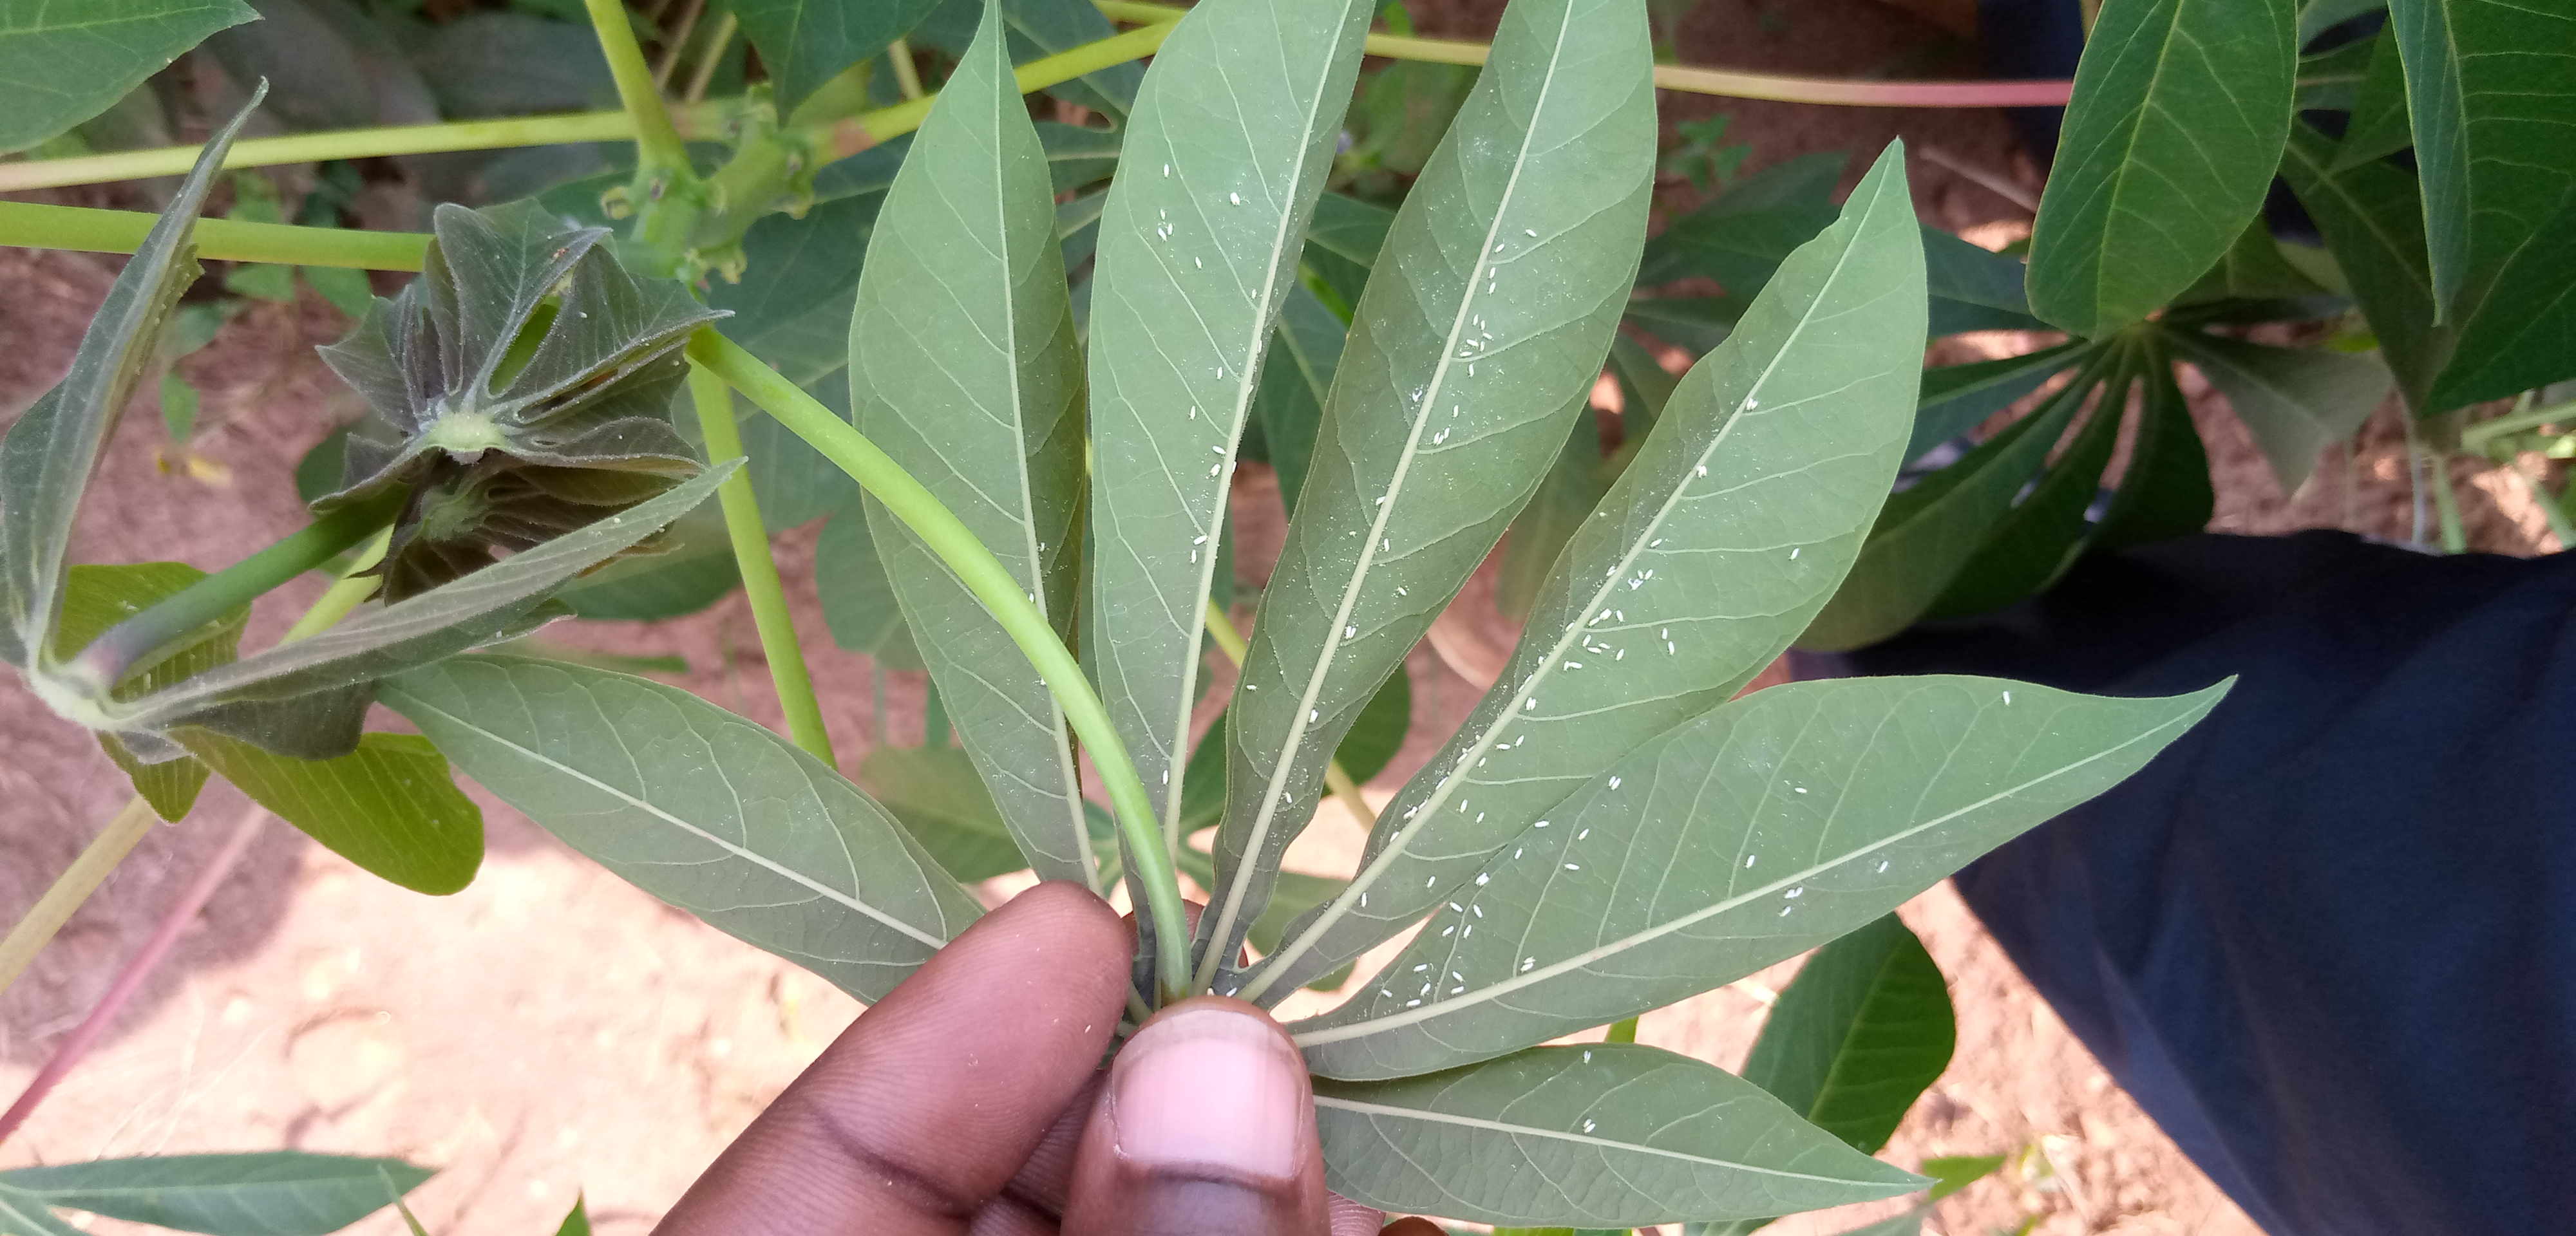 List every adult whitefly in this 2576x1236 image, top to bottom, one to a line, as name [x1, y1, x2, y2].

whitefly [1162, 160, 1173, 180]
whitefly [1226, 189, 1244, 208]
whitefly [1158, 205, 1168, 222]
whitefly [1166, 221, 1173, 236]
whitefly [1155, 226, 1168, 243]
whitefly [1522, 226, 1540, 240]
whitefly [1492, 241, 1507, 255]
whitefly [1193, 255, 1204, 271]
whitefly [1488, 264, 1497, 281]
whitefly [1485, 281, 1501, 298]
whitefly [1249, 286, 1259, 301]
whitefly [1470, 311, 1481, 327]
whitefly [1479, 317, 1490, 336]
whitefly [1481, 332, 1495, 344]
whitefly [1463, 336, 1480, 350]
whitefly [1256, 337, 1265, 355]
whitefly [1479, 338, 1488, 355]
whitefly [1458, 348, 1473, 359]
whitefly [1464, 360, 1480, 380]
whitefly [1215, 364, 1224, 382]
whitefly [1410, 386, 1424, 406]
whitefly [1745, 396, 1753, 413]
whitefly [1750, 399, 1759, 411]
whitefly [1188, 402, 1199, 424]
whitefly [1450, 402, 1461, 420]
whitefly [1443, 426, 1452, 440]
whitefly [1433, 431, 1440, 444]
whitefly [1437, 433, 1445, 448]
whitefly [1207, 443, 1229, 458]
whitefly [1207, 461, 1224, 479]
whitefly [1695, 462, 1709, 482]
whitefly [1372, 492, 1386, 508]
whitefly [1595, 510, 1608, 520]
whitefly [1191, 532, 1209, 547]
whitefly [1646, 533, 1663, 551]
whitefly [1381, 537, 1392, 554]
whitefly [1036, 541, 1048, 554]
whitefly [1786, 545, 1801, 563]
whitefly [1189, 547, 1199, 566]
whitefly [1603, 562, 1618, 579]
whitefly [1635, 565, 1645, 579]
whitefly [1643, 568, 1656, 583]
whitefly [1625, 576, 1643, 593]
whitefly [1394, 585, 1411, 601]
whitefly [1028, 590, 1037, 604]
whitefly [1598, 607, 1613, 623]
whitefly [1614, 608, 1625, 625]
whitefly [1588, 615, 1600, 630]
whitefly [1563, 620, 1577, 634]
whitefly [1344, 624, 1350, 641]
whitefly [1350, 624, 1356, 639]
whitefly [1660, 626, 1669, 642]
whitefly [1581, 632, 1590, 648]
whitefly [1666, 640, 1680, 657]
whitefly [1596, 641, 1613, 651]
whitefly [1587, 646, 1603, 655]
whitefly [1613, 646, 1627, 664]
whitefly [1536, 653, 1545, 667]
whitefly [1562, 659, 1569, 673]
whitefly [1568, 659, 1586, 672]
whitefly [1038, 675, 1048, 688]
whitefly [1242, 681, 1258, 694]
whitefly [1999, 688, 2014, 707]
whitefly [1522, 694, 1540, 715]
whitefly [1308, 706, 1321, 726]
whitefly [1513, 732, 1526, 749]
whitefly [1493, 742, 1511, 754]
whitefly [1456, 752, 1469, 764]
whitefly [1477, 756, 1488, 769]
whitefly [1160, 767, 1171, 788]
whitefly [1435, 774, 1450, 790]
whitefly [1608, 774, 1616, 787]
whitefly [1611, 776, 1623, 791]
whitefly [1790, 784, 1814, 797]
whitefly [1283, 789, 1295, 807]
whitefly [1457, 798, 1472, 816]
whitefly [1401, 805, 1419, 821]
whitefly [1474, 809, 1486, 825]
whitefly [1533, 819, 1551, 830]
whitefly [1575, 827, 1593, 844]
whitefly [1389, 830, 1401, 842]
whitefly [1511, 844, 1526, 861]
whitefly [1743, 852, 1756, 870]
whitefly [1875, 859, 1891, 876]
whitefly [1558, 861, 1582, 872]
whitefly [1473, 871, 1490, 888]
whitefly [1425, 874, 1439, 890]
whitefly [1794, 884, 1805, 899]
whitefly [1783, 886, 1795, 903]
whitefly [1359, 890, 1368, 910]
whitefly [1448, 899, 1464, 914]
whitefly [1471, 902, 1486, 920]
whitefly [1776, 904, 1795, 920]
whitefly [1437, 923, 1456, 939]
whitefly [1459, 924, 1473, 941]
whitefly [1521, 955, 1538, 964]
whitefly [1410, 962, 1430, 973]
whitefly [1517, 964, 1539, 975]
whitefly [1449, 967, 1464, 983]
whitefly [1417, 981, 1432, 996]
whitefly [1204, 984, 1217, 995]
whitefly [1448, 985, 1465, 997]
whitefly [1224, 986, 1238, 999]
whitefly [1377, 986, 1395, 999]
whitefly [1404, 998, 1423, 1008]
whitefly [1581, 1047, 1593, 1066]
whitefly [1582, 1117, 1593, 1125]
whitefly [1585, 1122, 1597, 1136]